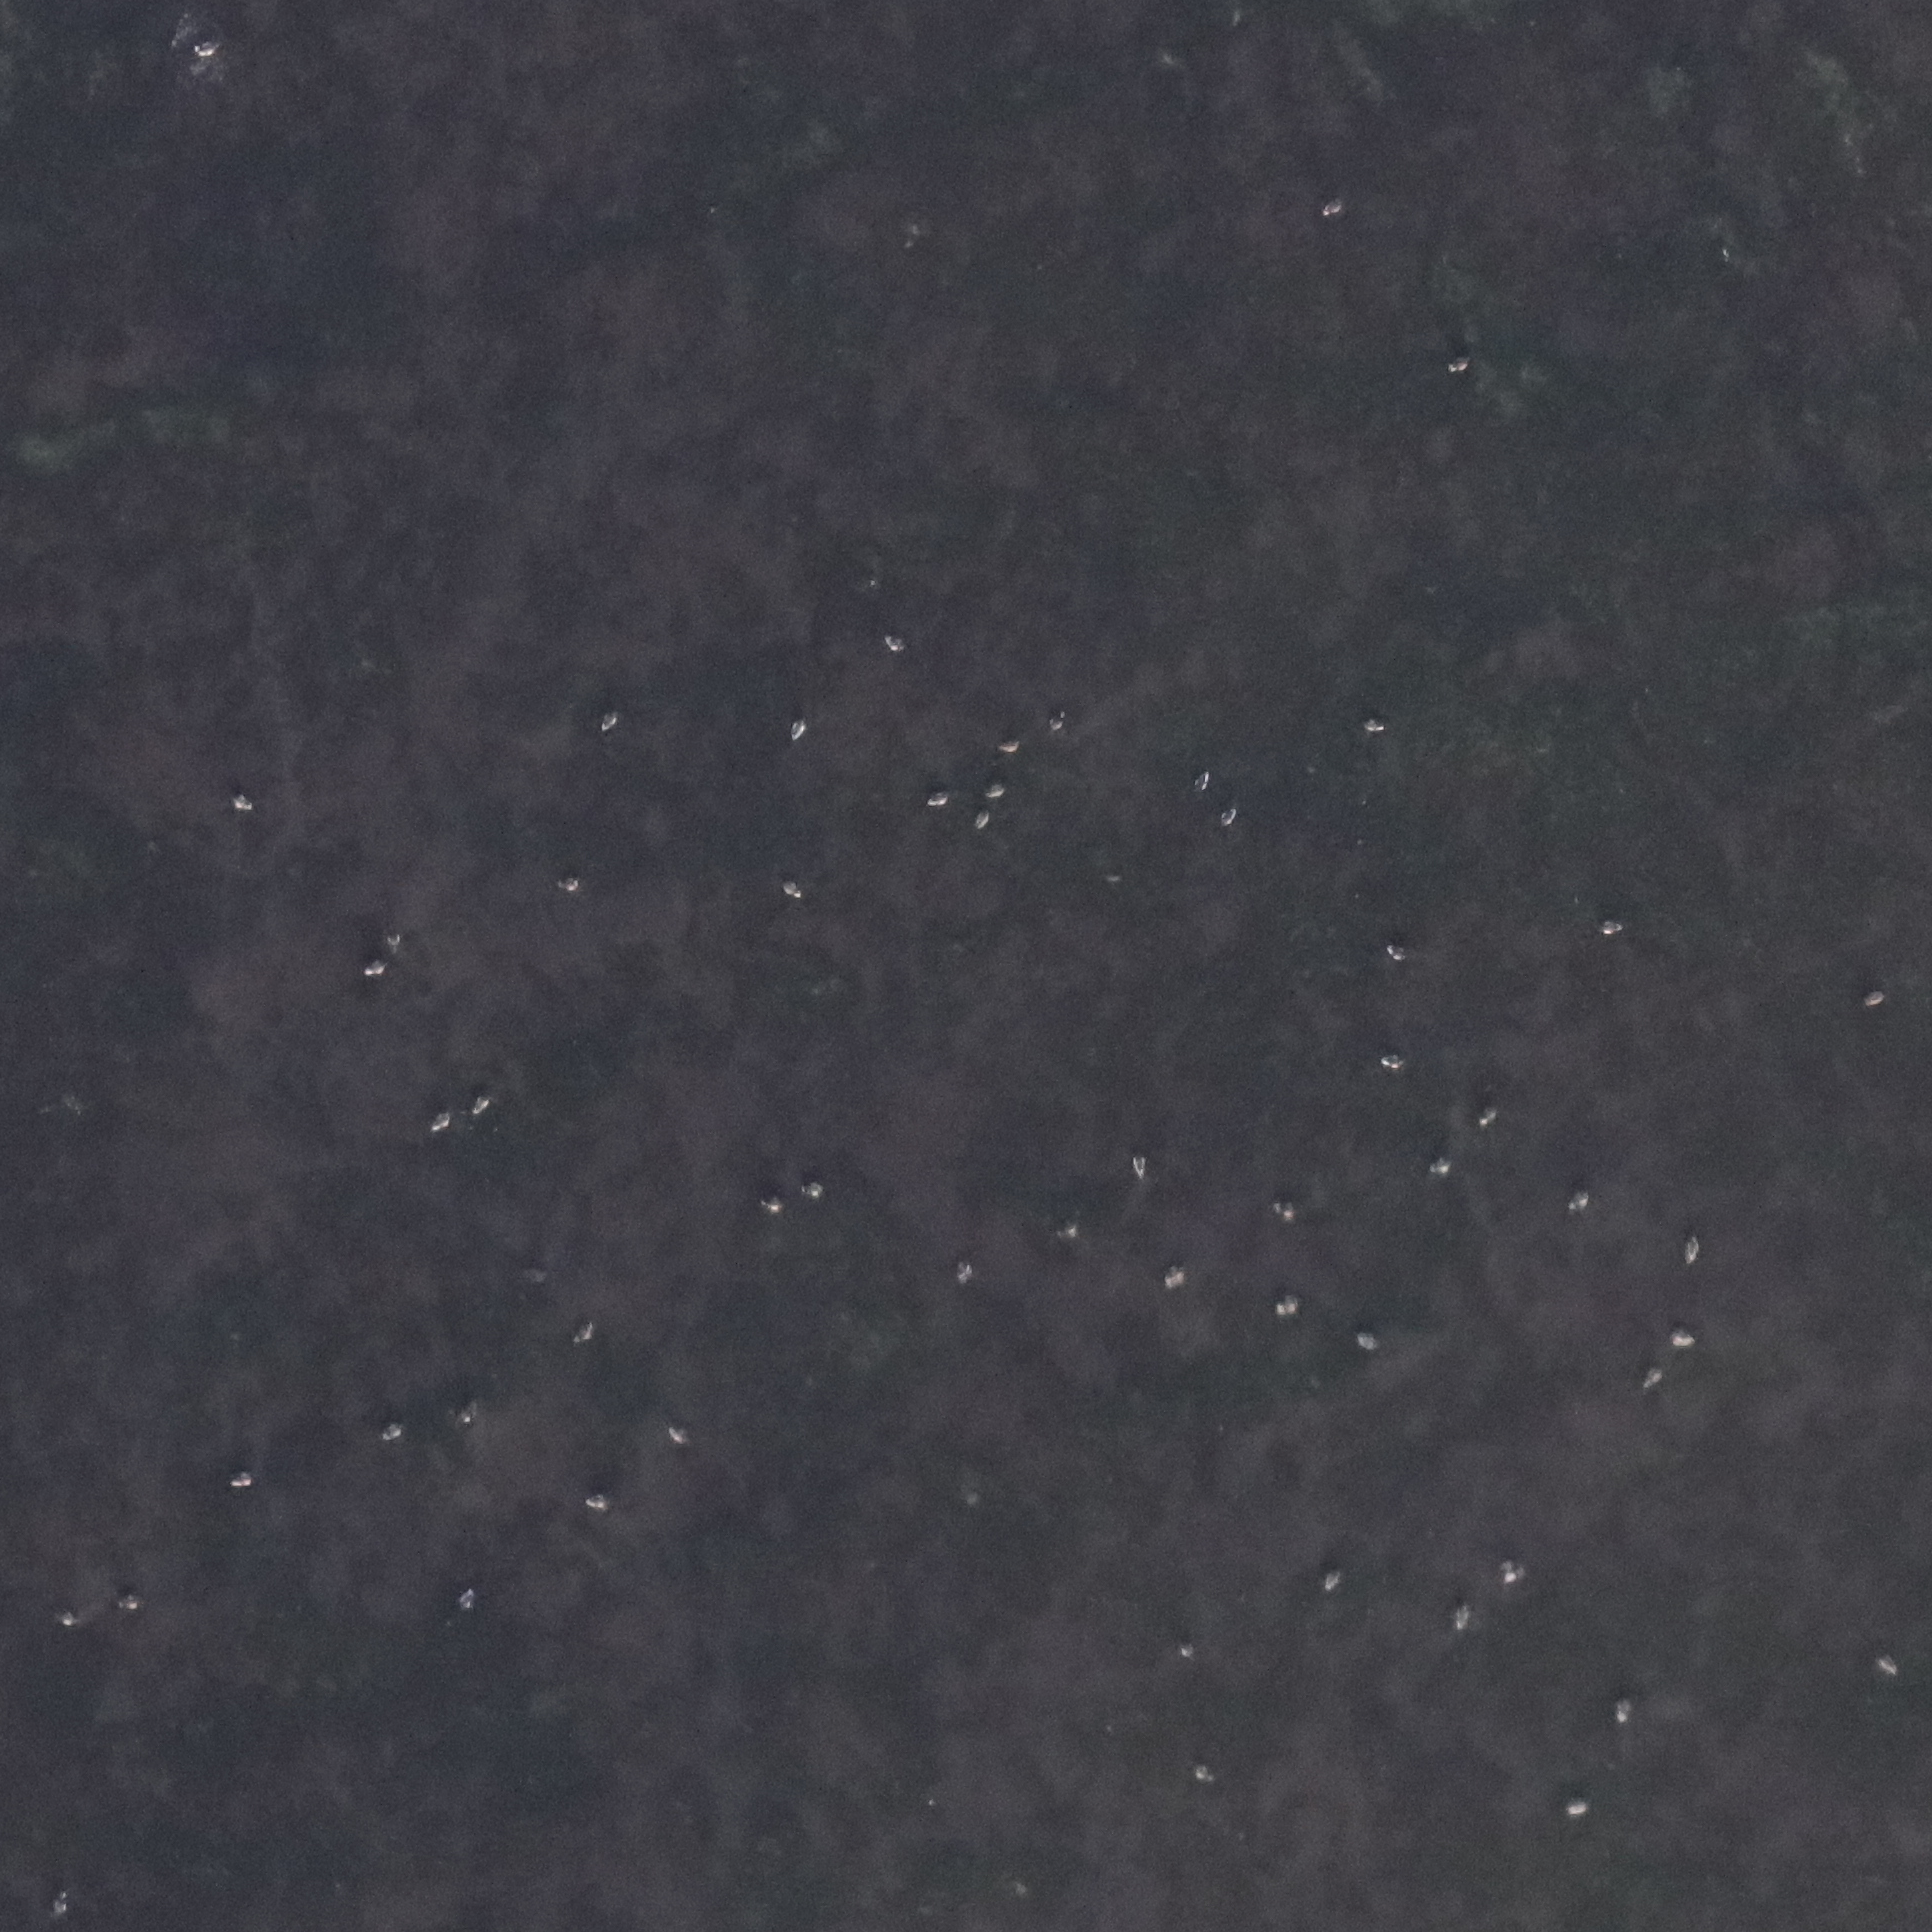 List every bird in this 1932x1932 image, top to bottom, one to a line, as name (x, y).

brant (206, 51)
brant (1332, 205)
brant (1460, 365)
brant (897, 647)
brant (609, 721)
brant (1057, 722)
brant (1374, 724)
brant (798, 728)
brant (1009, 744)
brant (1201, 782)
brant (994, 789)
brant (939, 796)
brant (241, 800)
brant (1228, 817)
brant (981, 819)
brant (566, 886)
brant (791, 888)
brant (1611, 927)
brant (393, 940)
brant (1394, 951)
brant (376, 967)
Canada goose (1875, 998)
brant (1392, 1062)
brant (481, 1104)
brant (1486, 1115)
brant (440, 1122)
brant (1139, 1164)
brant (1441, 1167)
brant (810, 1189)
brant (1579, 1201)
brant (774, 1204)
brant (1286, 1209)
brant (1065, 1230)
Canada goose (1693, 1249)
brant (959, 1270)
brant (1174, 1273)
brant (1291, 1306)
brant (587, 1333)
brant (1363, 1344)
brant (1680, 1344)
brant (1651, 1374)
brant (469, 1414)
brant (392, 1431)
brant (679, 1439)
brant (243, 1482)
brant (596, 1503)
brant (1515, 1569)
brant (1331, 1579)
brant (466, 1601)
brant (129, 1602)
brant (1461, 1617)
brant (64, 1620)
brant (1189, 1649)
brant (1885, 1662)
brant (1619, 1715)
brant (1203, 1774)
brant (1572, 1811)
brant (59, 1904)